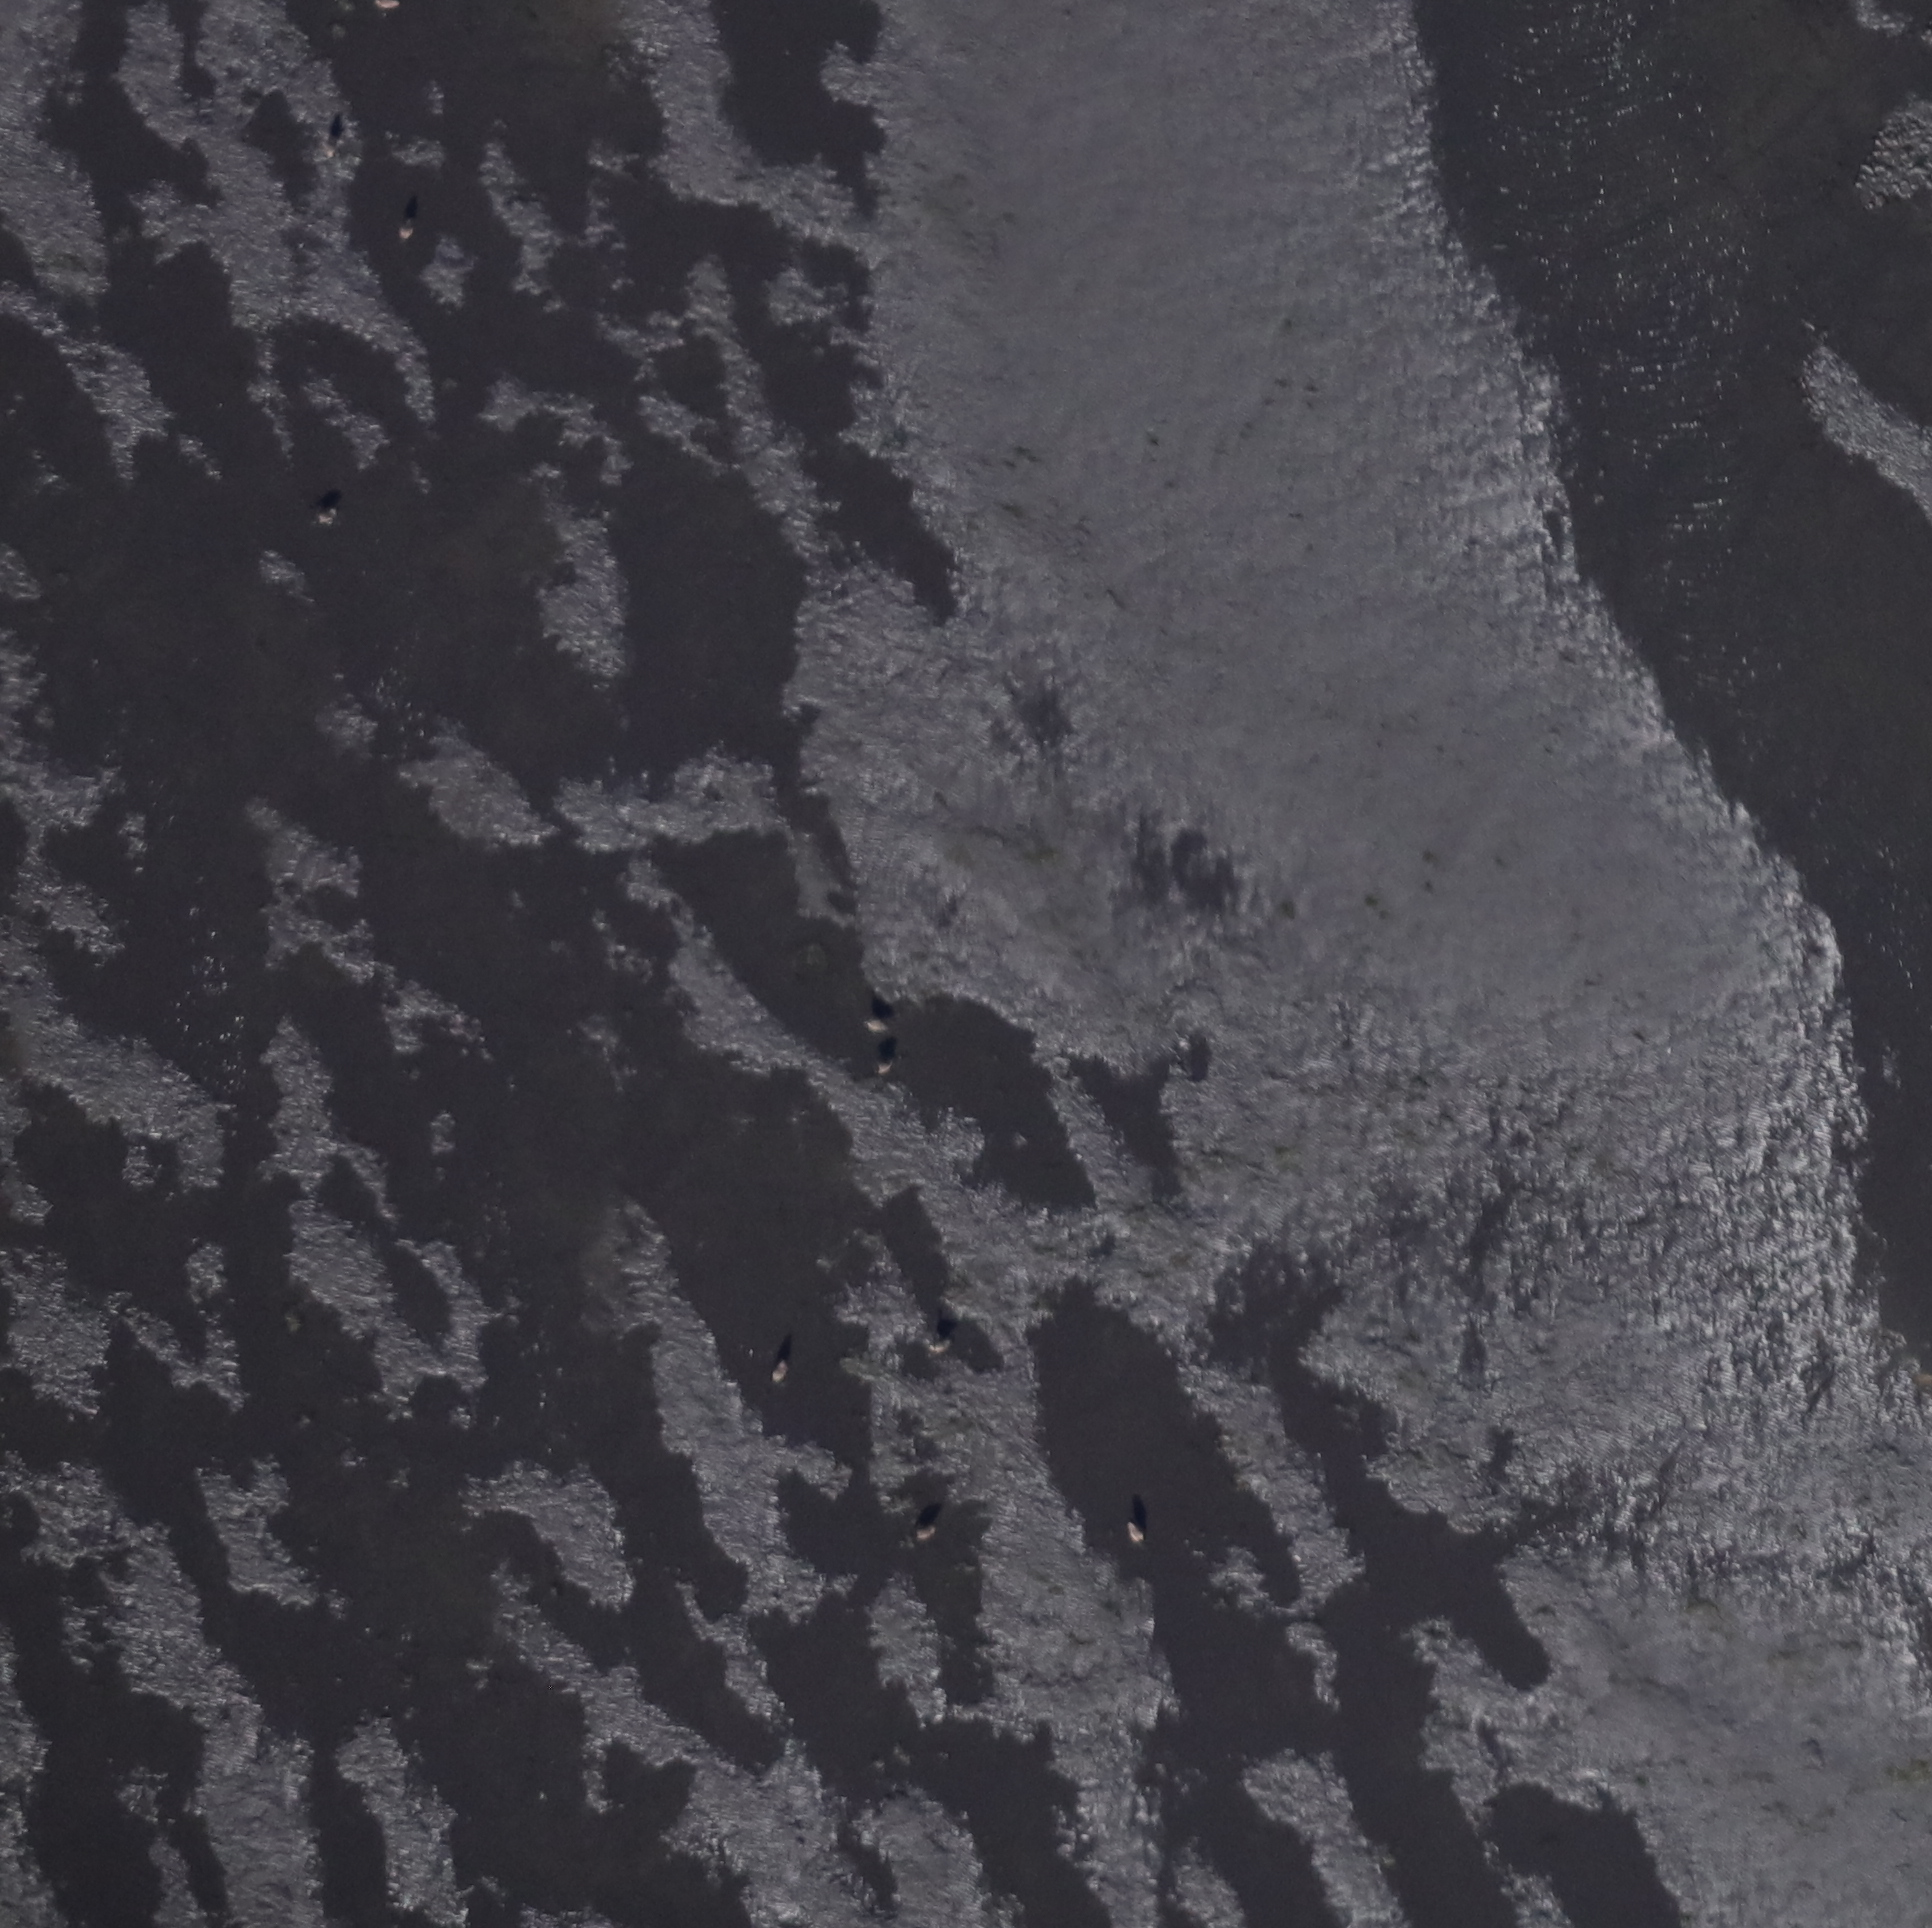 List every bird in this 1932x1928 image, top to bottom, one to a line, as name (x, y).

Canada goose (386, 1)
Canada goose (329, 148)
Canada goose (409, 228)
Canada goose (330, 516)
Canada goose (877, 1026)
Canada goose (885, 1070)
Canada goose (938, 1348)
Canada goose (780, 1371)
Canada goose (926, 1533)
Canada goose (1134, 1533)